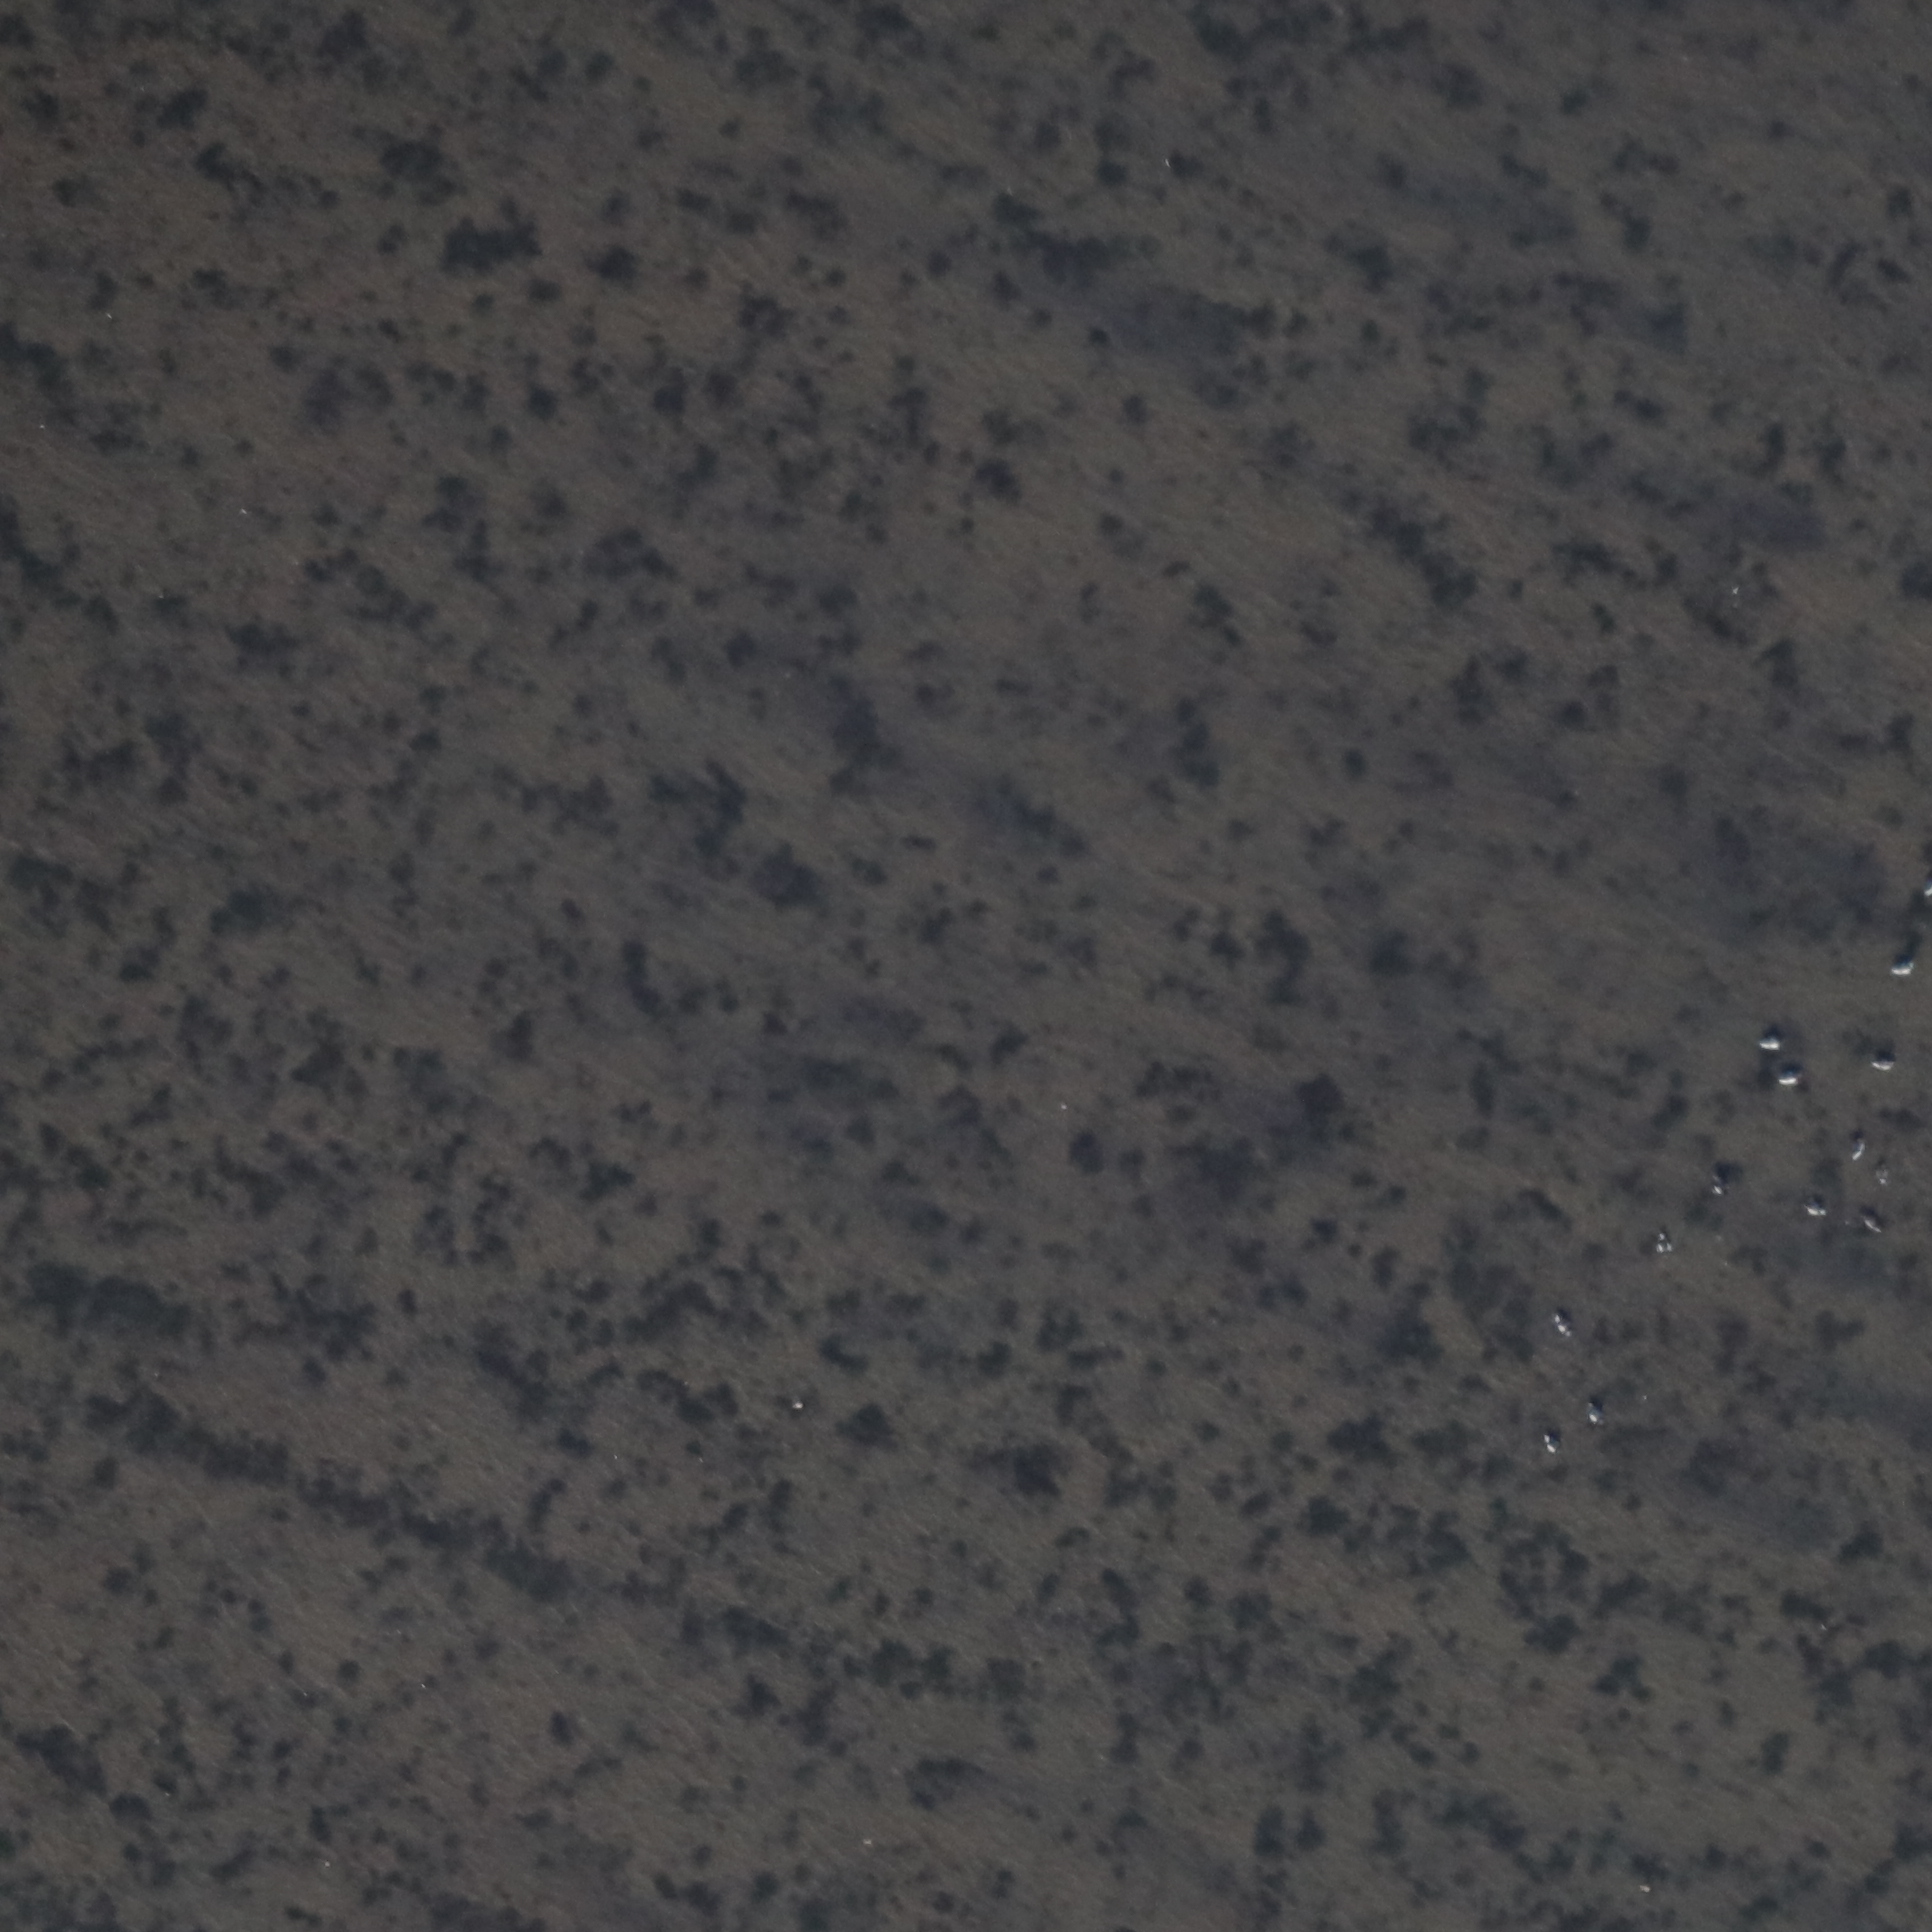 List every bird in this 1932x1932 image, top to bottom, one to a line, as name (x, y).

brant (1931, 888)
brant (1902, 968)
brant (1770, 1043)
brant (1882, 1064)
brant (1789, 1078)
brant (1856, 1147)
brant (1880, 1172)
brant (1720, 1182)
brant (1814, 1209)
brant (1871, 1220)
brant (1663, 1243)
brant (1559, 1324)
brant (1593, 1415)
brant (1553, 1444)